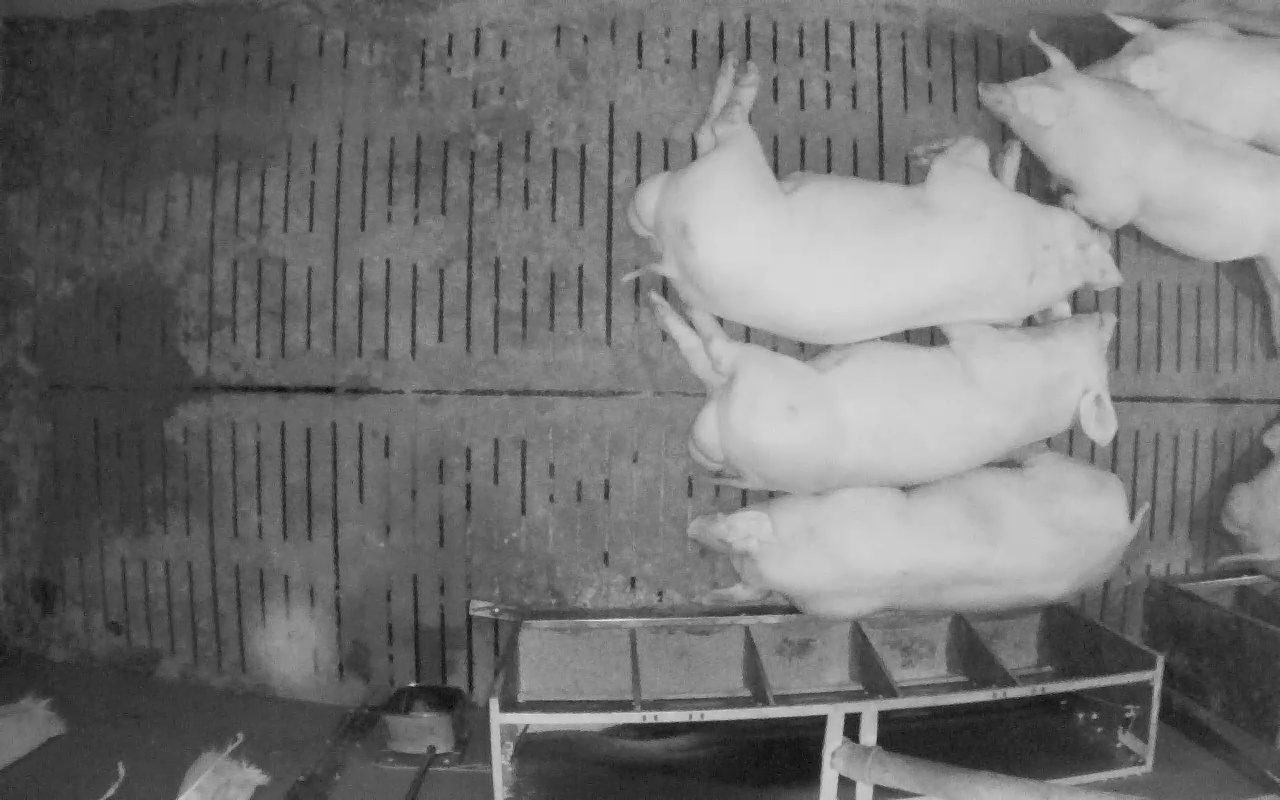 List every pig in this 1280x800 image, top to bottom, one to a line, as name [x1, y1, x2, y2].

pig [1072, 8, 1278, 156]
pig [975, 27, 1279, 353]
pig [623, 47, 1129, 346]
pig [645, 280, 1123, 492]
pig [1218, 411, 1279, 576]
pig [683, 447, 1153, 624]